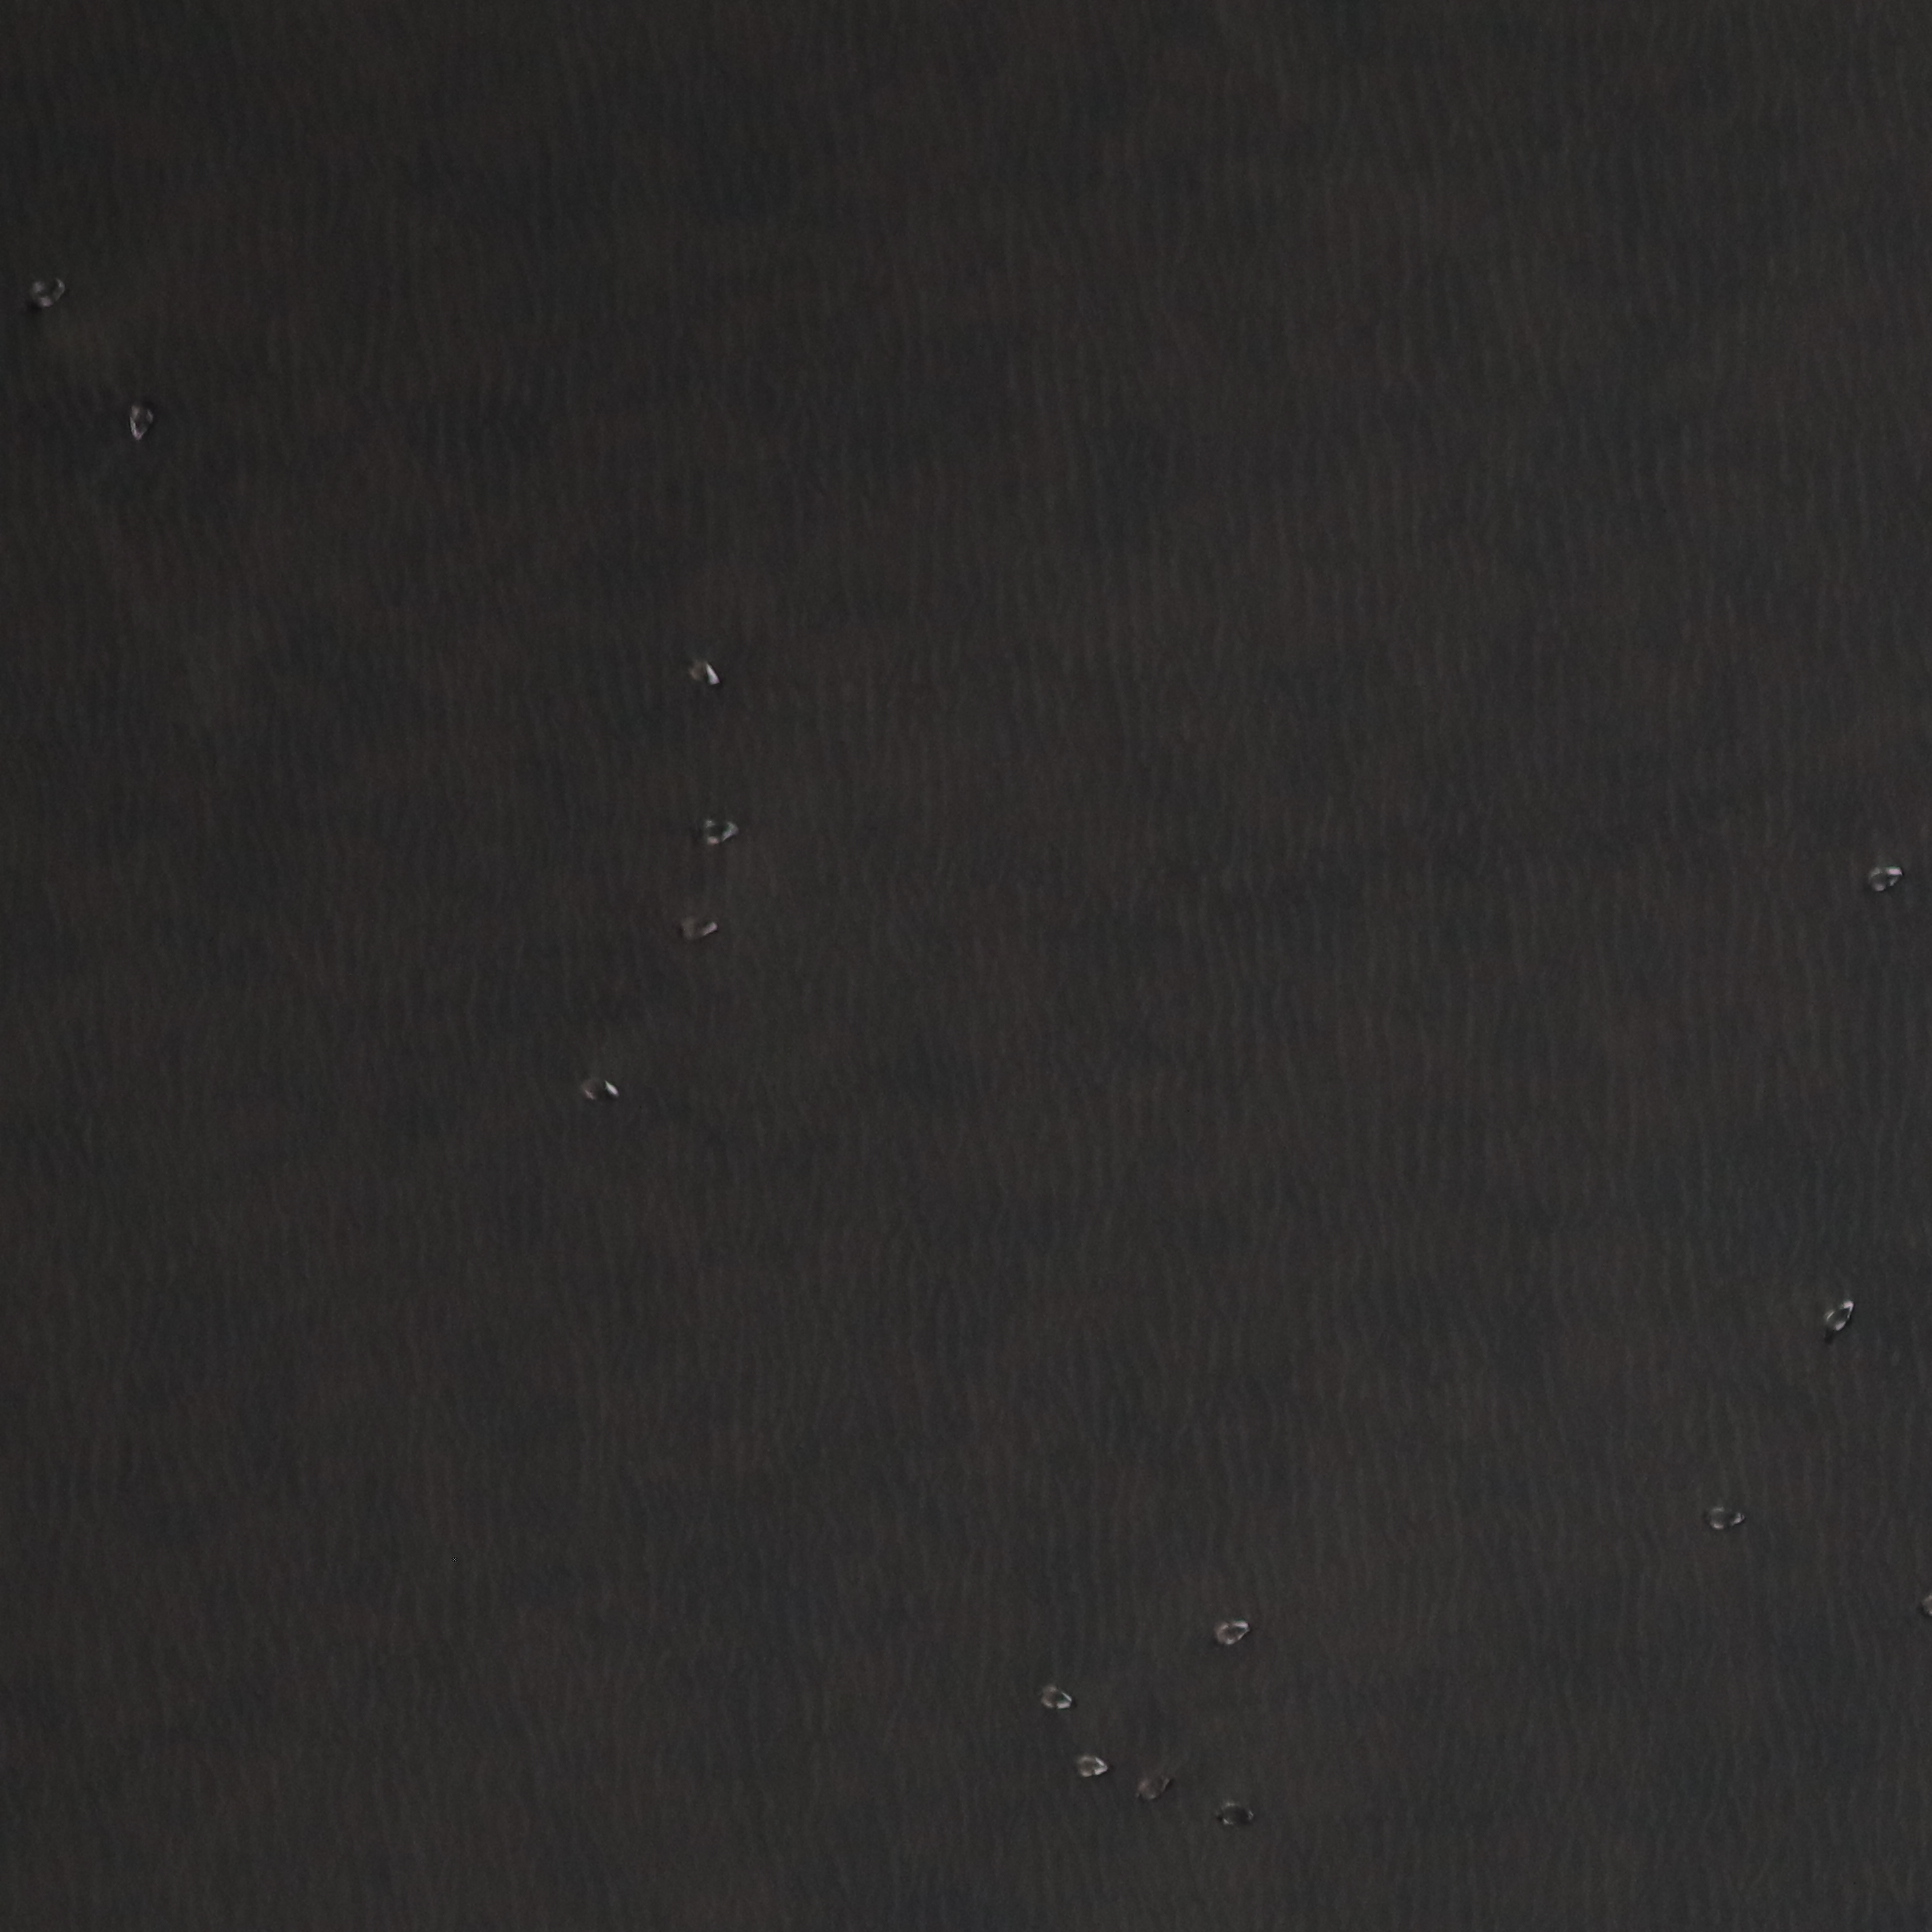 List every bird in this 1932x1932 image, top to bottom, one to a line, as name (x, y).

brant (49, 291)
brant (141, 420)
brant (700, 672)
brant (716, 830)
brant (1883, 879)
brant (696, 928)
brant (600, 1086)
brant (1837, 1319)
brant (1724, 1519)
brant (1233, 1634)
brant (1055, 1698)
brant (1089, 1764)
brant (1154, 1787)
brant (1234, 1816)